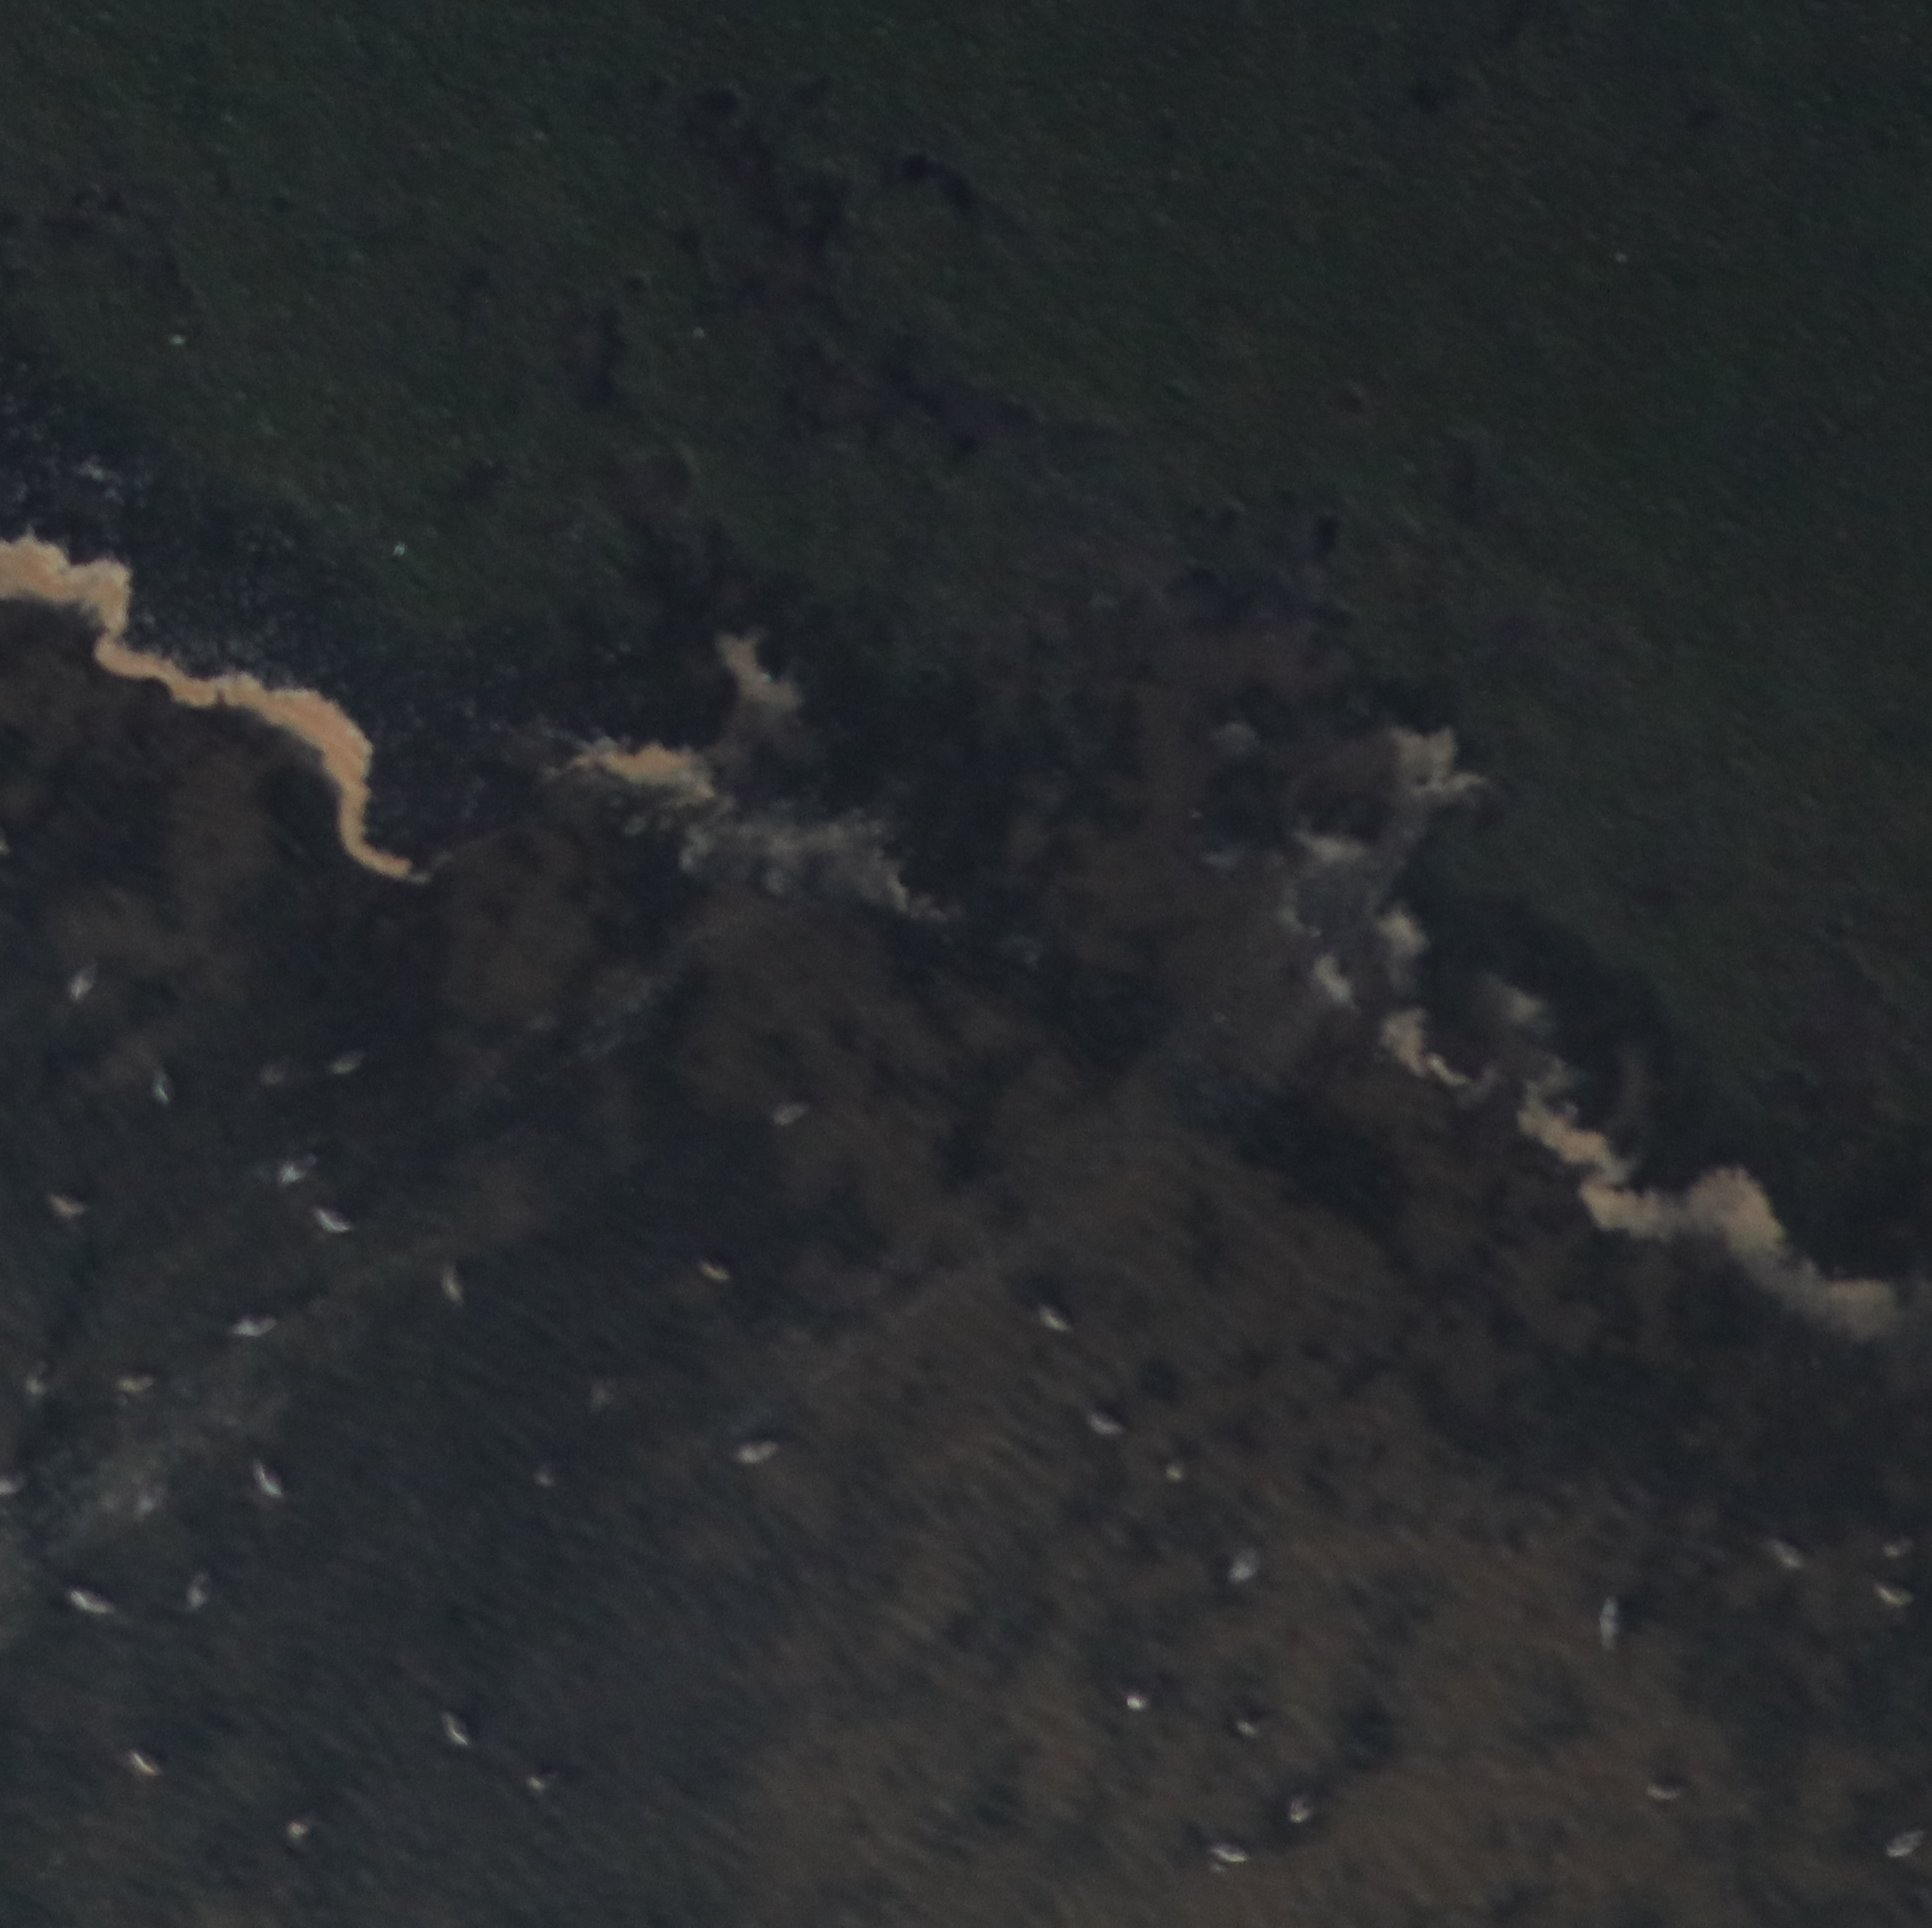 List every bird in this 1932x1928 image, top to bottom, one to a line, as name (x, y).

other bird (88, 981)
other bird (342, 1059)
other bird (156, 1080)
other bird (791, 1121)
other bird (292, 1169)
other bird (331, 1209)
other bird (71, 1212)
other bird (724, 1272)
other bird (456, 1293)
other bird (1052, 1321)
other bird (260, 1323)
other bird (134, 1369)
other bird (45, 1379)
other bird (1109, 1429)
other bird (750, 1452)
other bird (1174, 1468)
other bird (560, 1472)
other bird (265, 1474)
other bird (16, 1476)
other bird (150, 1503)
other bird (1781, 1549)
other bird (1898, 1554)
other bird (1241, 1564)
other bird (203, 1596)
other bird (87, 1597)
other bird (1893, 1597)
other bird (1612, 1625)
other bird (1135, 1699)
other bird (457, 1732)
other bird (1240, 1735)
other bird (144, 1763)
other bird (546, 1785)
other bird (1665, 1791)
other bird (1304, 1807)
other bird (289, 1832)
other bird (1909, 1838)
other bird (1221, 1849)